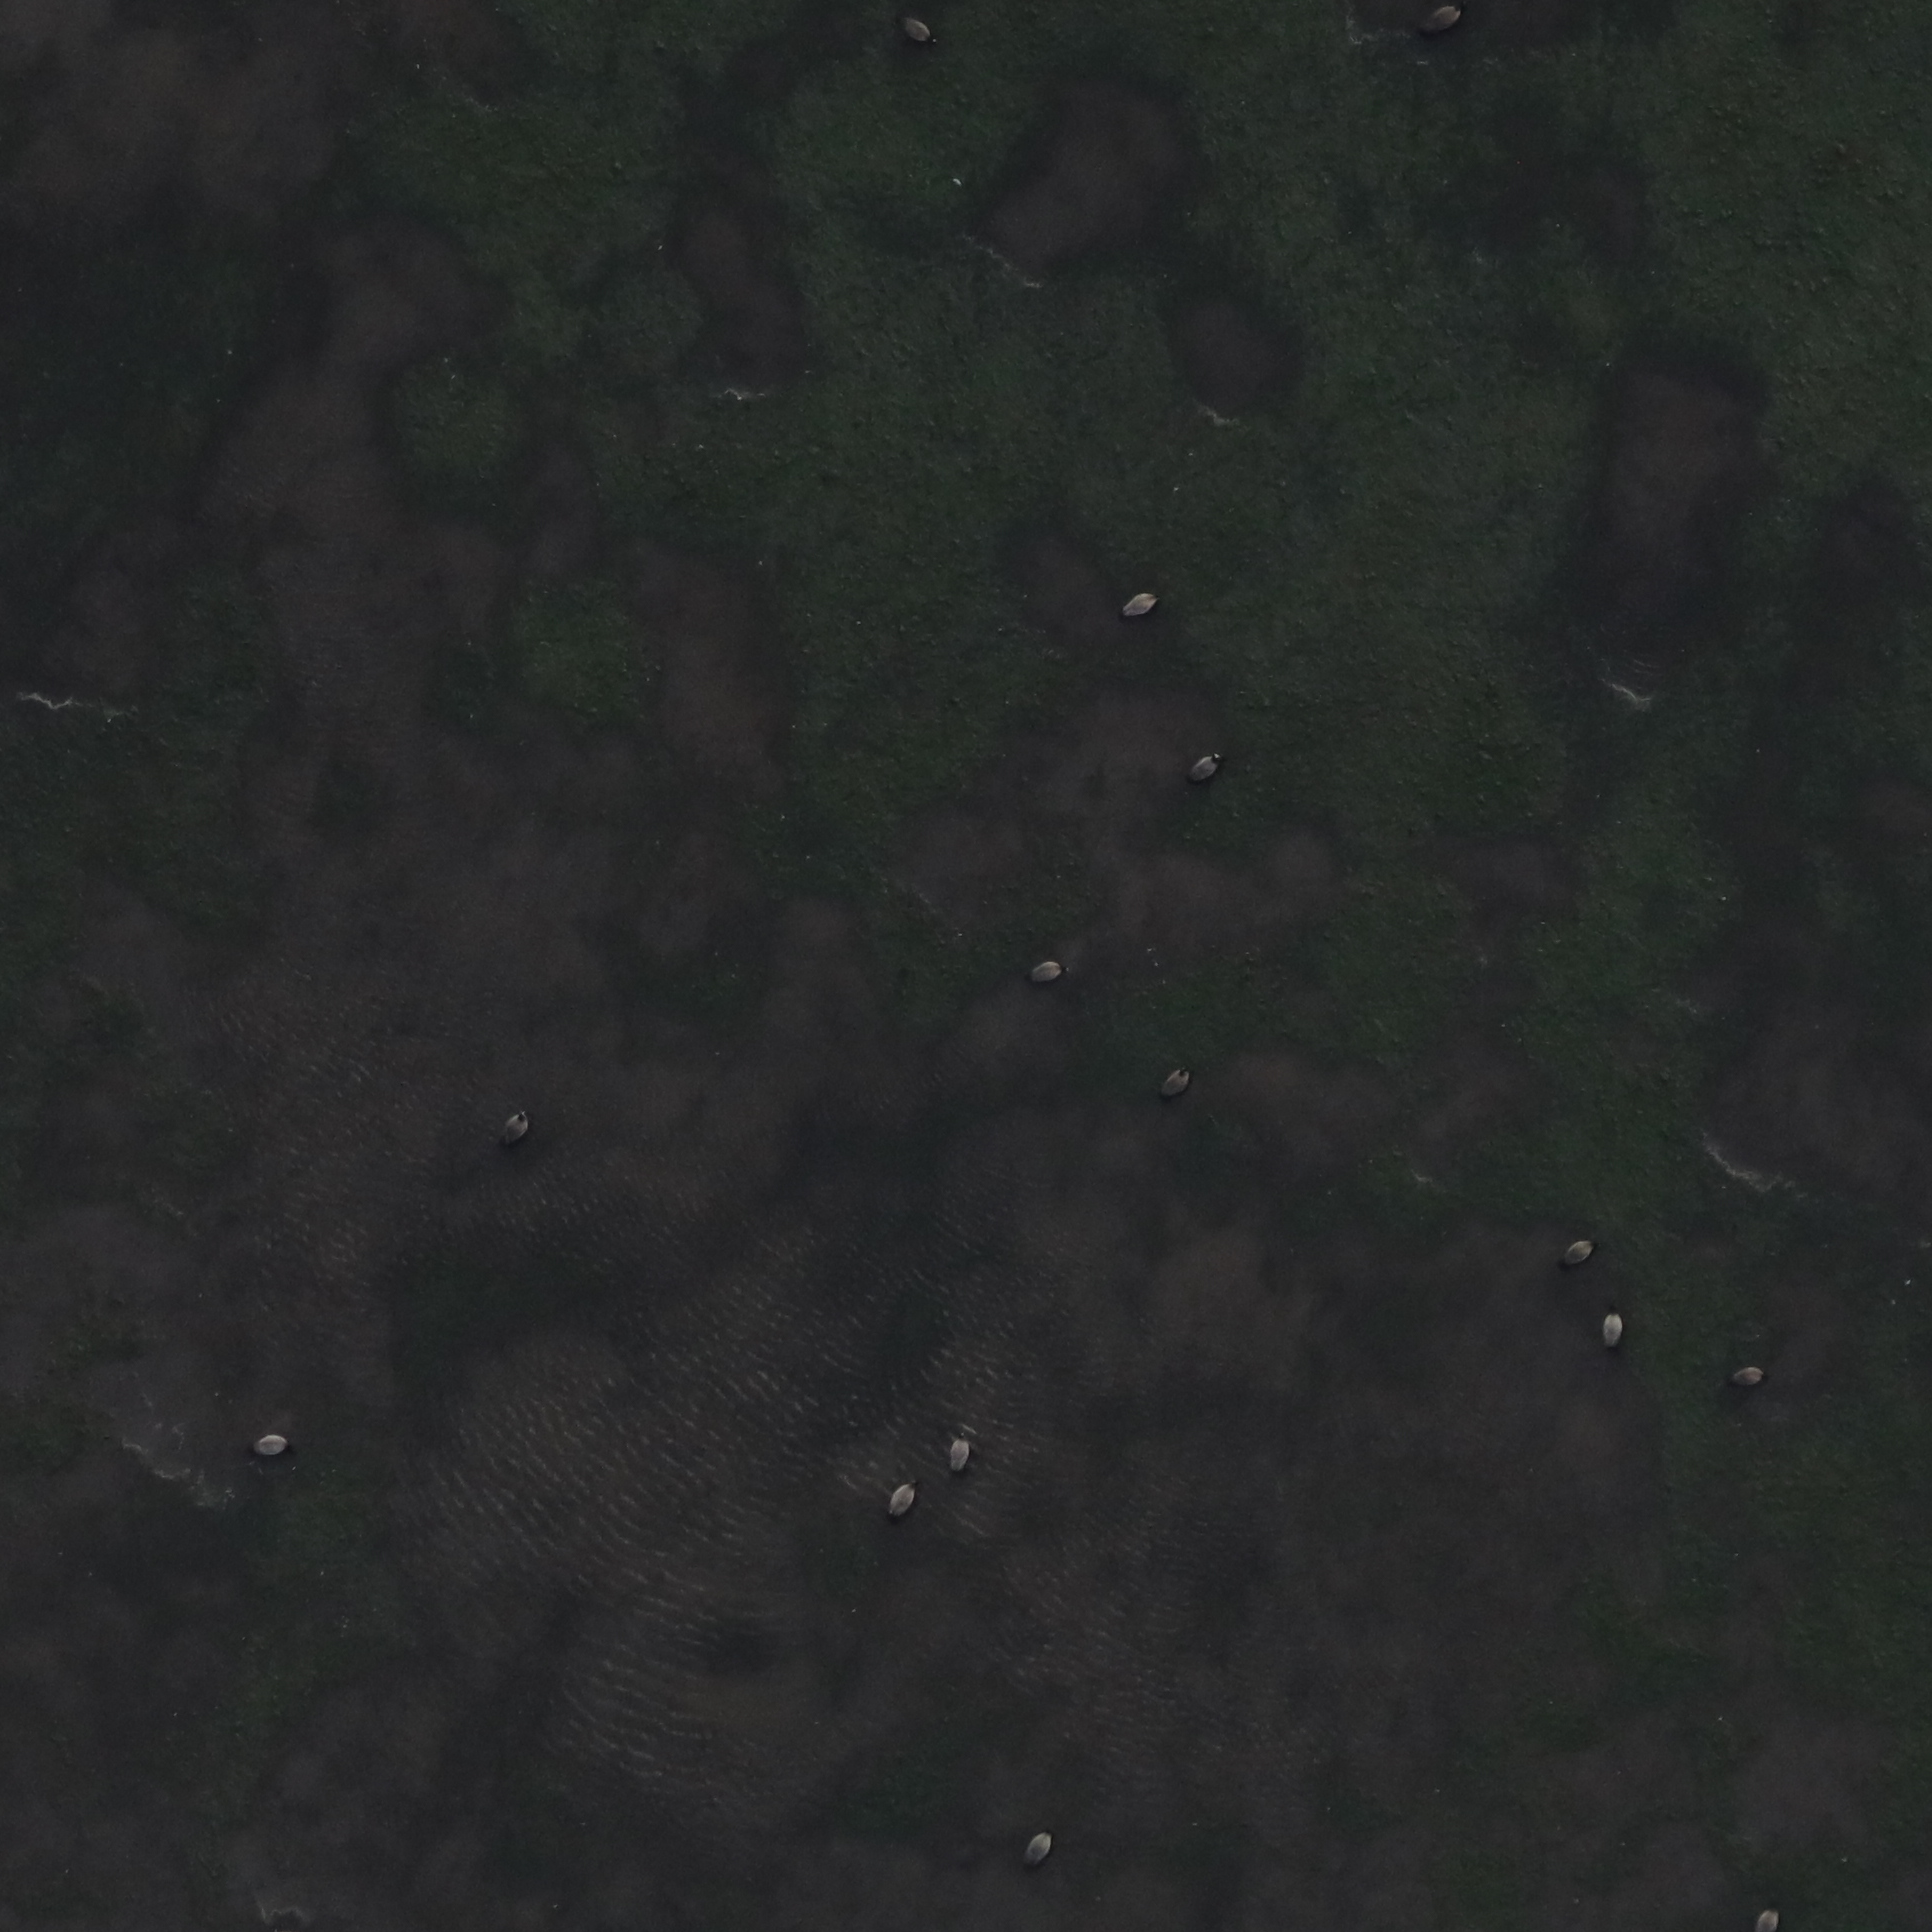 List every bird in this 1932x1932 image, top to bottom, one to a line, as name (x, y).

Canada goose (1450, 15)
Canada goose (915, 32)
Canada goose (1140, 603)
Canada goose (1204, 764)
Canada goose (1048, 973)
Canada goose (1174, 1081)
Canada goose (521, 1121)
Canada goose (1576, 1251)
Canada goose (1616, 1329)
Canada goose (1753, 1378)
Canada goose (271, 1448)
Canada goose (964, 1455)
Canada goose (903, 1501)
Canada goose (1040, 1847)
Canada goose (1768, 1928)